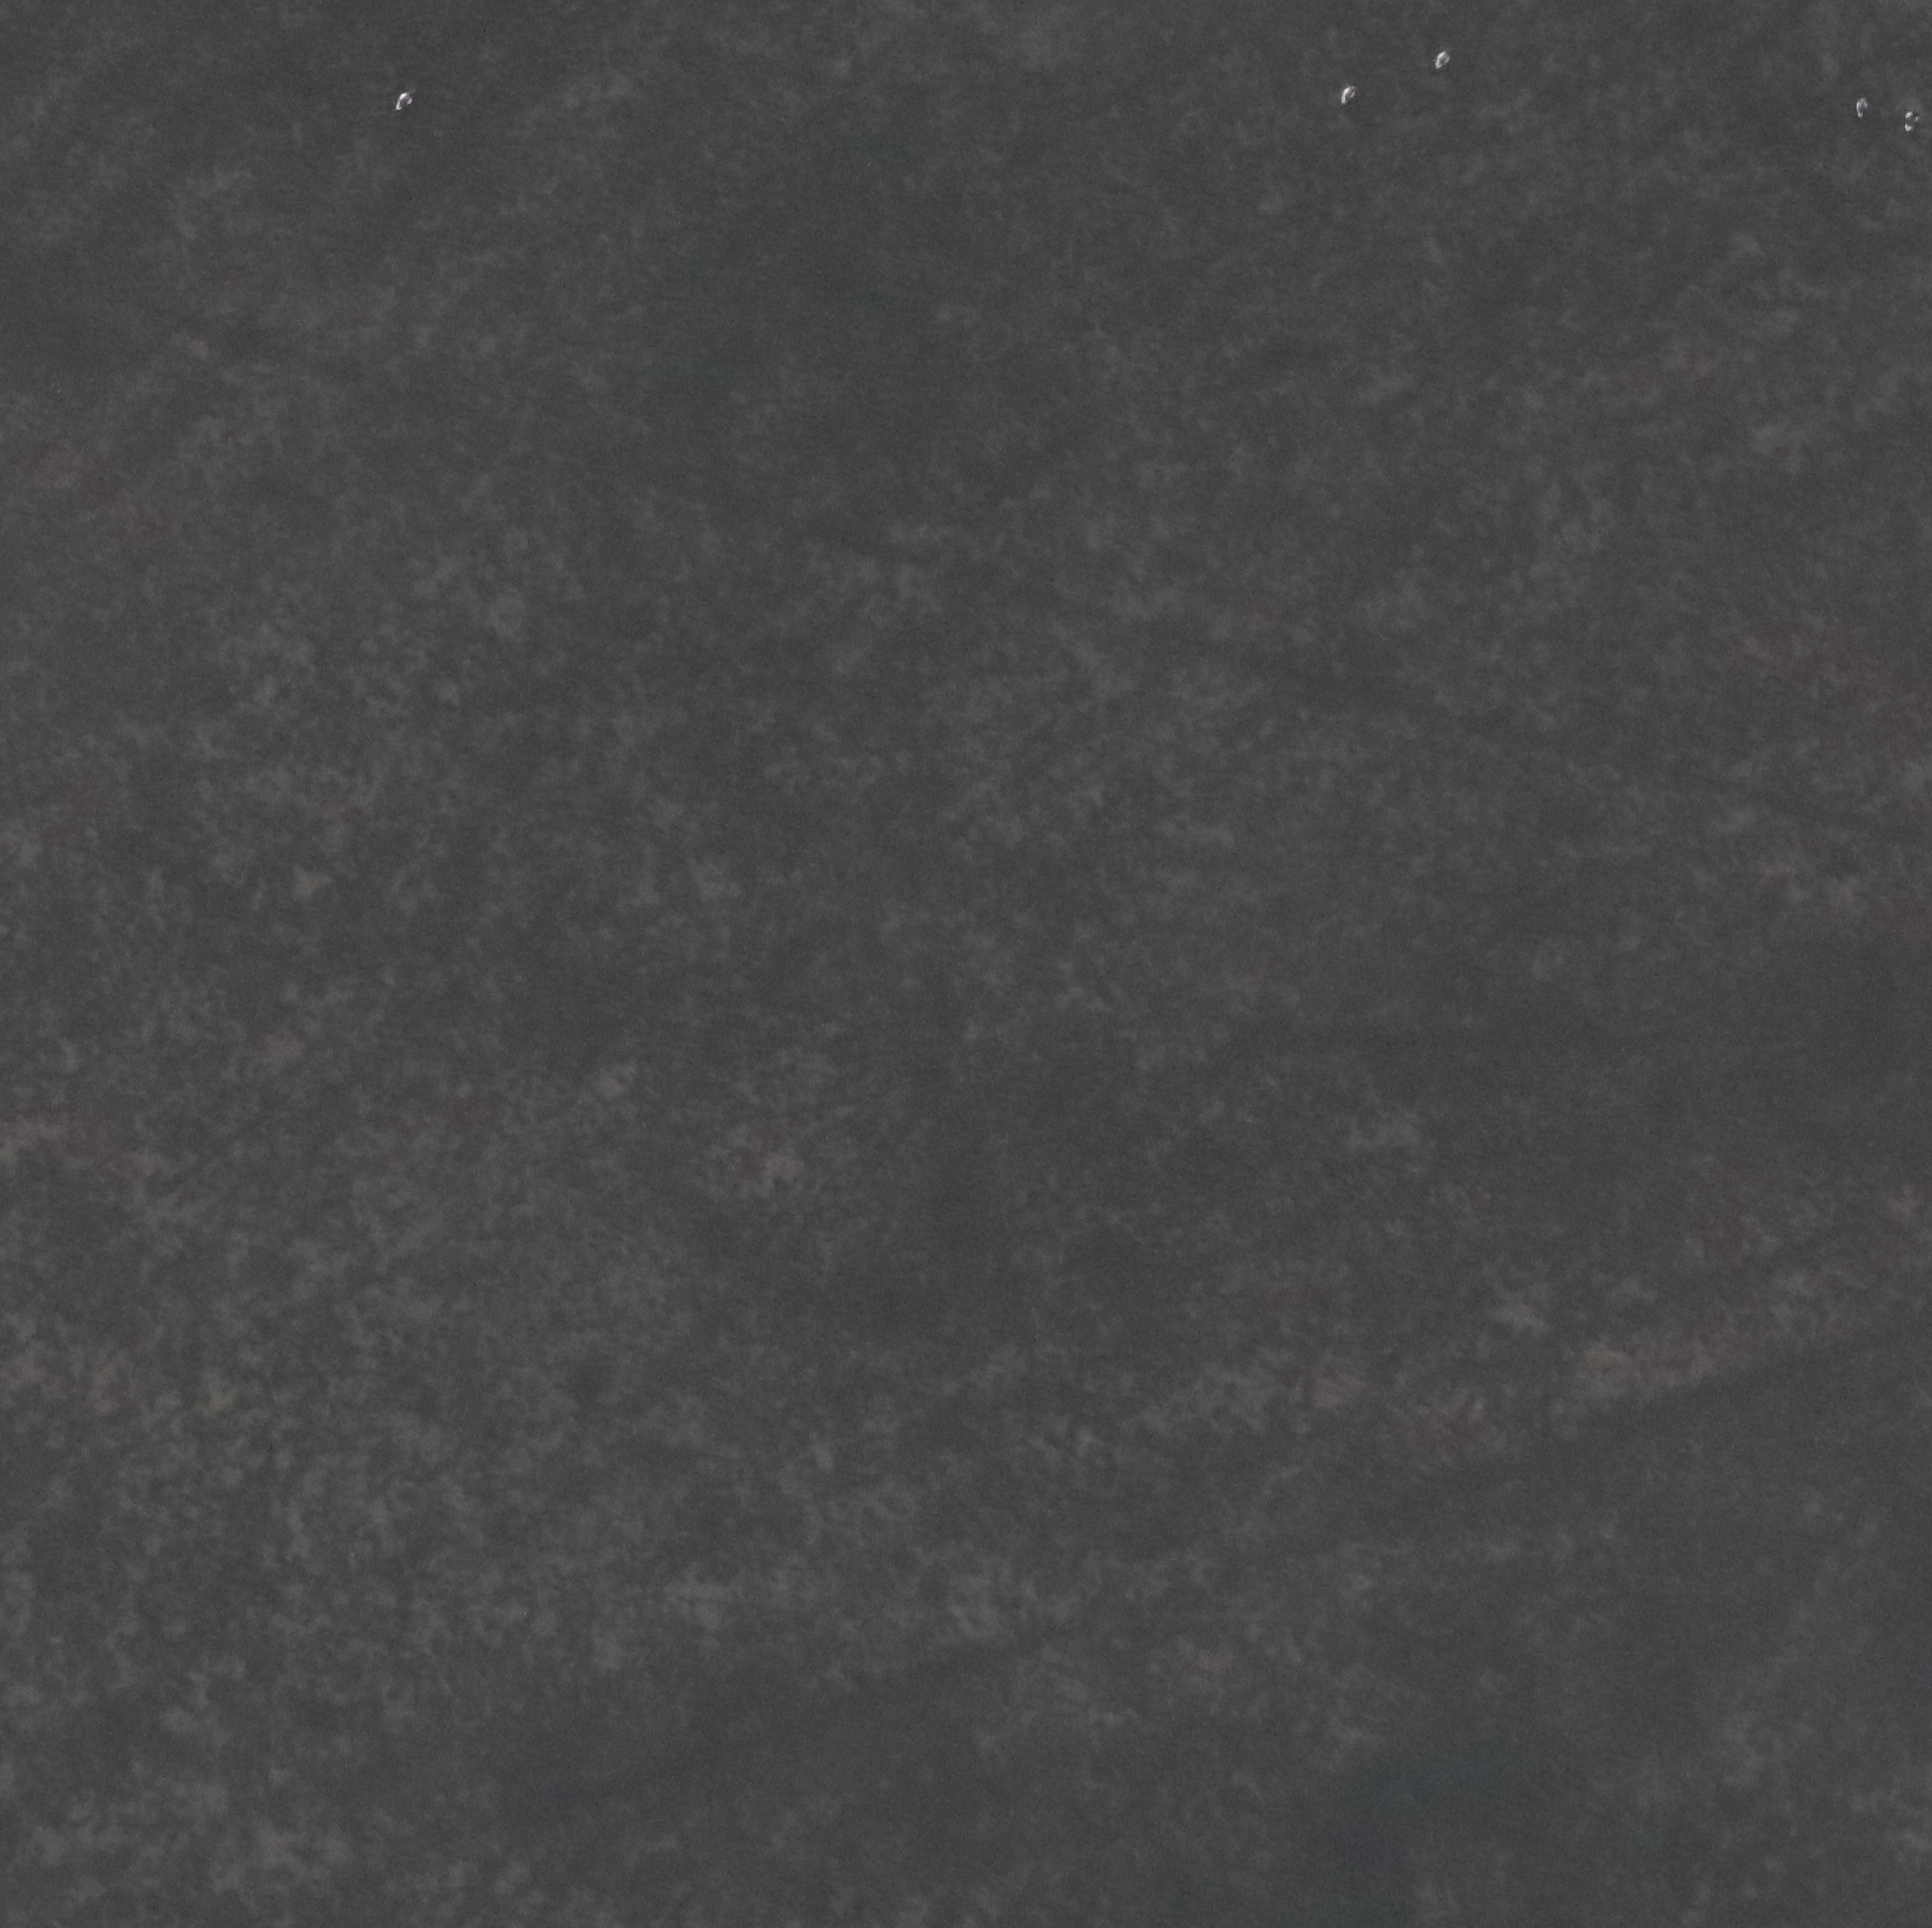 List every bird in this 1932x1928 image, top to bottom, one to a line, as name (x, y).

brant (1433, 57)
brant (1346, 97)
brant (413, 99)
brant (1861, 107)
brant (1909, 125)